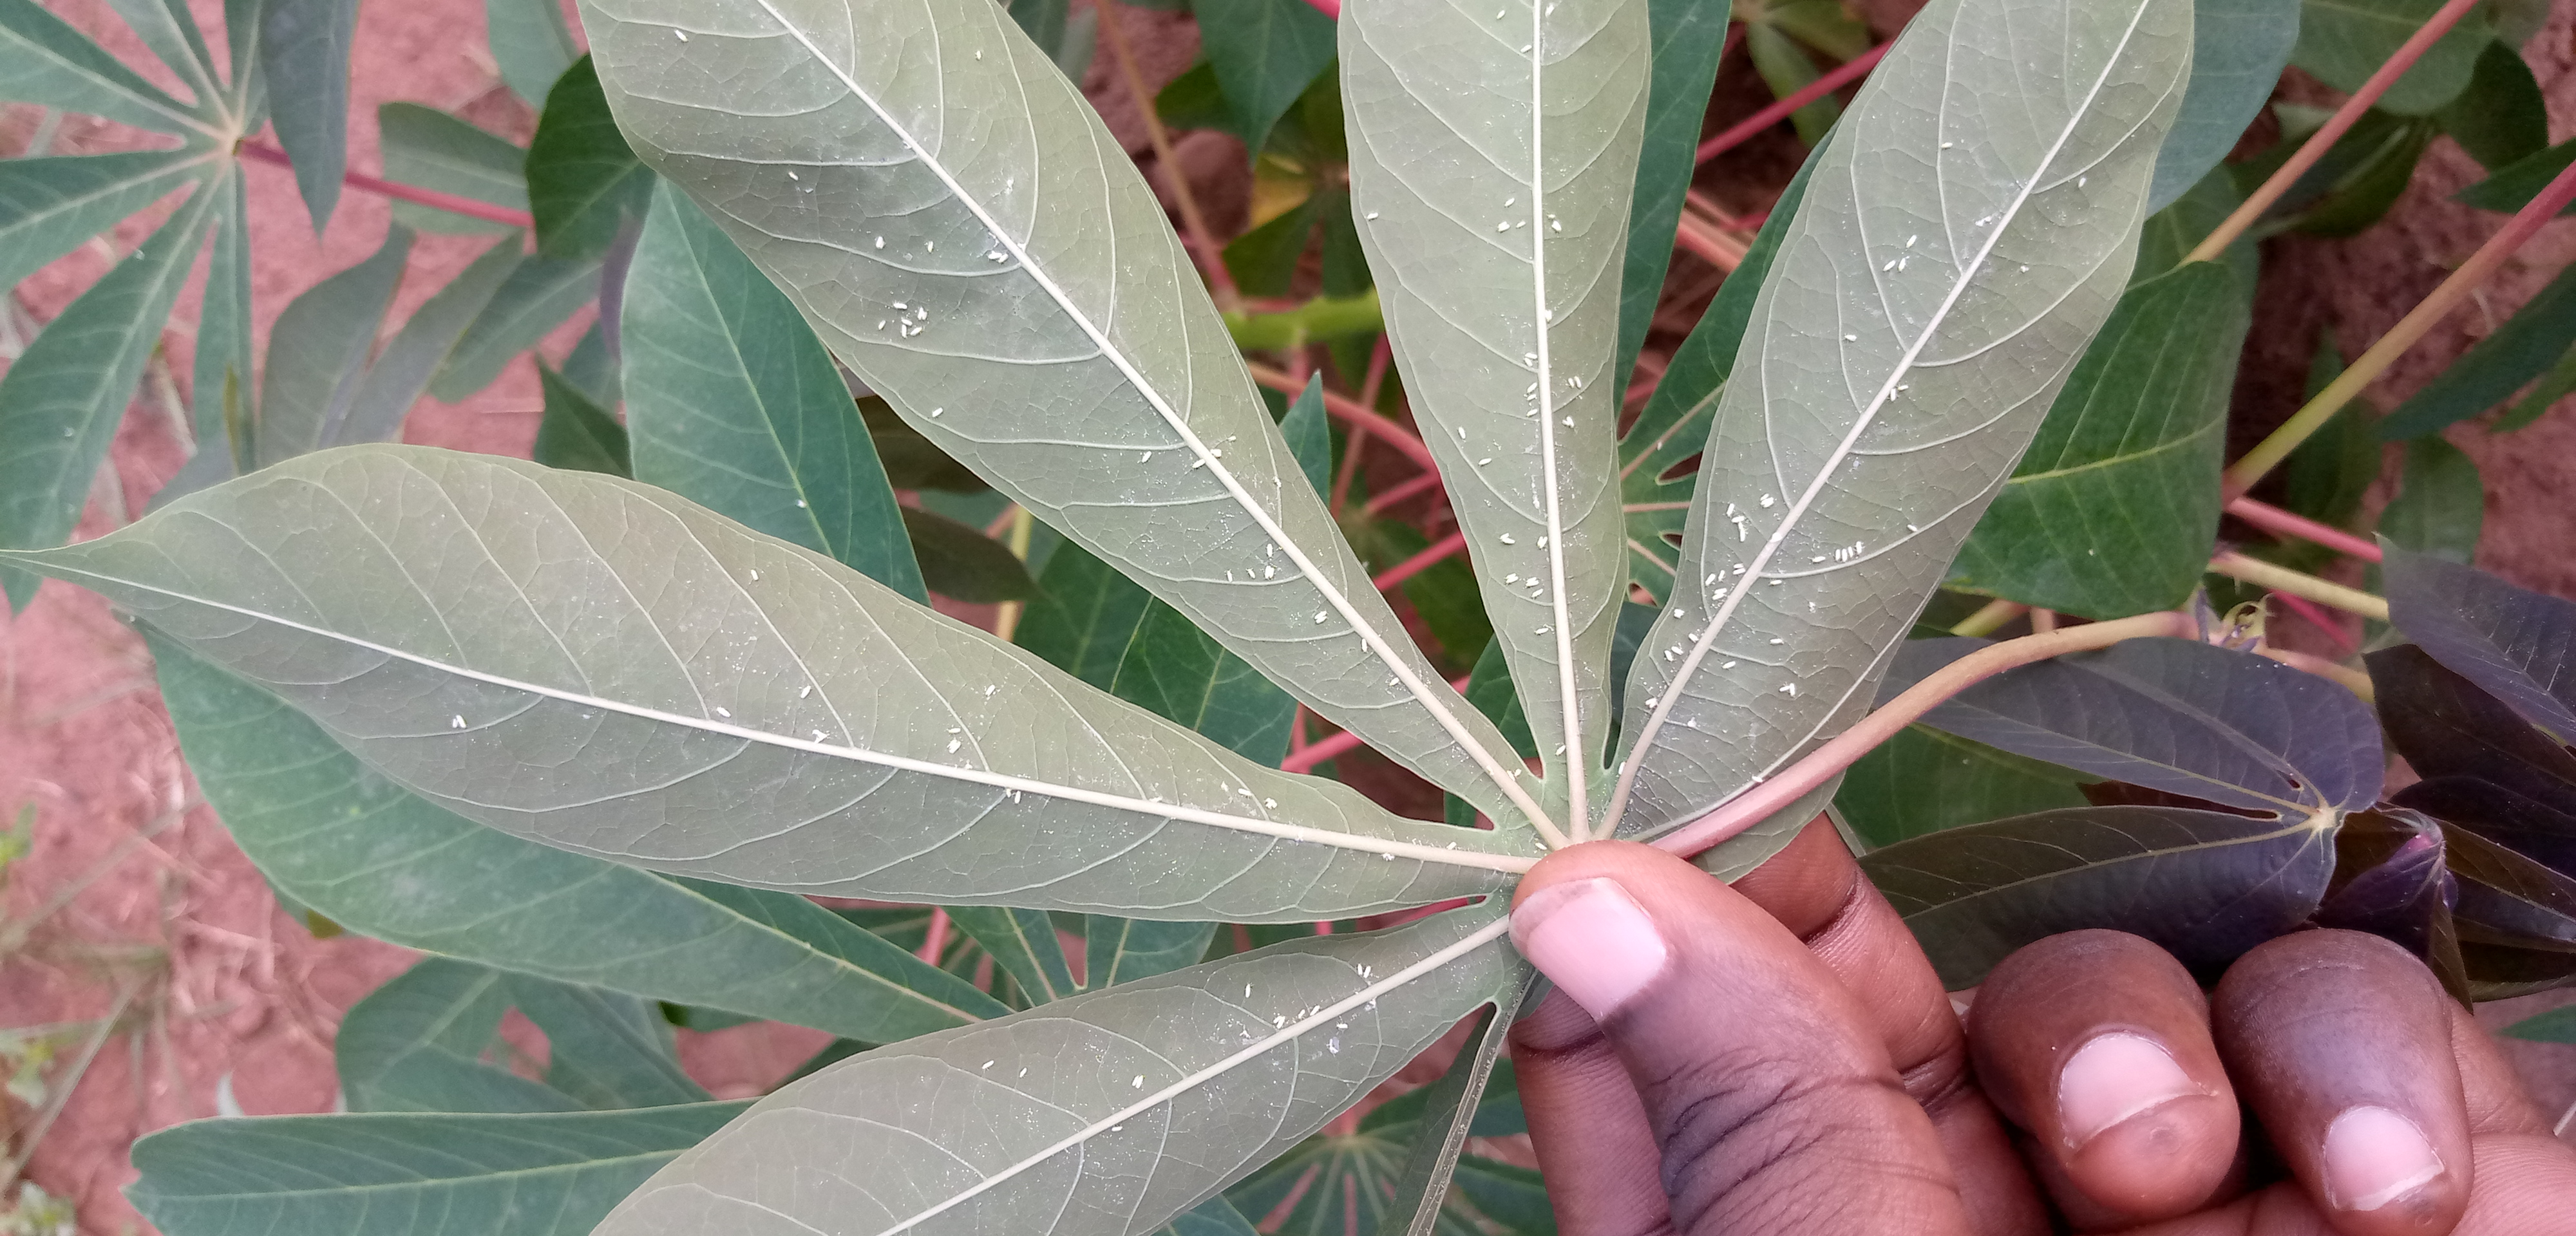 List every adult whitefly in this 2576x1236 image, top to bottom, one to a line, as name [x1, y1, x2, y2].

whitefly [1544, 3, 1555, 17]
whitefly [1496, 8, 1506, 21]
whitefly [673, 28, 689, 43]
whitefly [1518, 44, 1535, 53]
whitefly [974, 48, 982, 61]
whitefly [1939, 140, 1955, 150]
whitefly [787, 170, 800, 182]
whitefly [2076, 173, 2089, 190]
whitefly [1004, 177, 1015, 189]
whitefly [1502, 196, 1517, 207]
whitefly [1365, 212, 1380, 221]
whitefly [1547, 212, 1557, 219]
whitefly [1984, 215, 1993, 222]
whitefly [1974, 218, 1985, 227]
whitefly [1515, 218, 1526, 229]
whitefly [1497, 220, 1511, 231]
whitefly [1549, 220, 1563, 233]
whitefly [1902, 232, 1921, 250]
whitefly [875, 234, 885, 250]
whitefly [925, 239, 934, 254]
whitefly [988, 252, 1002, 261]
whitefly [998, 252, 1009, 263]
whitefly [1897, 257, 1908, 273]
whitefly [1882, 259, 1897, 272]
whitefly [2018, 264, 2030, 275]
whitefly [892, 299, 910, 311]
whitefly [918, 306, 924, 320]
whitefly [1544, 308, 1555, 324]
whitefly [923, 310, 929, 320]
whitefly [900, 317, 913, 328]
whitefly [876, 318, 888, 332]
whitefly [900, 324, 909, 339]
whitefly [909, 325, 923, 336]
whitefly [1842, 332, 1859, 344]
whitefly [1524, 351, 1538, 360]
whitefly [1523, 357, 1533, 366]
whitefly [1573, 375, 1583, 388]
whitefly [1567, 377, 1575, 388]
whitefly [1526, 379, 1538, 393]
whitefly [1897, 384, 1910, 391]
whitefly [1889, 386, 1897, 403]
whitefly [1524, 393, 1537, 402]
whitefly [930, 404, 946, 418]
whitefly [1524, 408, 1539, 417]
whitefly [1566, 416, 1575, 429]
whitefly [1561, 418, 1571, 427]
whitefly [1456, 426, 1469, 440]
whitefly [1225, 433, 1238, 445]
whitefly [1209, 447, 1225, 459]
whitefly [1138, 449, 1155, 464]
whitefly [1477, 455, 1493, 466]
whitefly [1189, 456, 1209, 471]
whitefly [1761, 492, 1769, 500]
whitefly [1761, 496, 1774, 504]
whitefly [795, 498, 810, 512]
whitefly [1724, 501, 1736, 518]
whitefly [1763, 501, 1774, 510]
whitefly [1731, 514, 1746, 523]
whitefly [1904, 521, 1920, 534]
whitefly [1738, 521, 1745, 530]
whitefly [1739, 529, 1747, 543]
whitefly [1499, 532, 1510, 538]
whitefly [1537, 536, 1548, 550]
whitefly [1501, 538, 1515, 544]
whitefly [1855, 539, 1864, 556]
whitefly [1265, 540, 1274, 559]
whitefly [1848, 545, 1854, 558]
whitefly [2085, 545, 2096, 558]
whitefly [1833, 545, 1841, 563]
whitefly [1841, 546, 1848, 563]
whitefly [1808, 554, 1827, 565]
whitefly [1732, 561, 1745, 568]
whitefly [1264, 564, 1276, 581]
whitefly [1245, 565, 1257, 581]
whitefly [748, 567, 761, 583]
whitefly [1226, 567, 1235, 584]
whitefly [1732, 568, 1747, 576]
whitefly [1718, 568, 1725, 583]
whitefly [1506, 572, 1516, 580]
whitefly [1704, 572, 1716, 586]
whitefly [1506, 575, 1519, 584]
whitefly [1526, 576, 1537, 582]
whitefly [1768, 578, 1784, 587]
whitefly [1526, 580, 1539, 588]
whitefly [1531, 587, 1544, 598]
whitefly [1714, 587, 1728, 593]
whitefly [1711, 592, 1727, 602]
whitefly [1674, 608, 1686, 613]
whitefly [1314, 610, 1328, 622]
whitefly [1674, 613, 1681, 619]
whitefly [1316, 614, 1327, 627]
whitefly [1533, 626, 1550, 635]
whitefly [1687, 632, 1699, 643]
whitefly [1769, 636, 1785, 645]
whitefly [1359, 637, 1370, 655]
whitefly [1671, 644, 1685, 657]
whitefly [1663, 650, 1675, 662]
whitefly [1722, 659, 1736, 669]
whitefly [1387, 675, 1401, 689]
whitefly [1790, 682, 1797, 696]
whitefly [798, 683, 813, 699]
whitefly [982, 684, 999, 697]
whitefly [1779, 684, 1790, 693]
whitefly [1645, 697, 1658, 705]
whitefly [1649, 702, 1658, 709]
whitefly [714, 705, 734, 719]
whitefly [455, 713, 468, 729]
whitefly [451, 717, 458, 729]
whitefly [1685, 718, 1699, 729]
whitefly [809, 725, 829, 743]
whitefly [945, 726, 963, 735]
whitefly [947, 738, 958, 751]
whitefly [949, 740, 962, 754]
whitefly [1553, 743, 1567, 758]
whitefly [1618, 760, 1626, 775]
whitefly [1514, 767, 1523, 777]
whitefly [1505, 768, 1517, 782]
whitefly [1235, 786, 1254, 799]
whitefly [1004, 787, 1013, 799]
whitefly [1013, 788, 1023, 805]
whitefly [1261, 795, 1282, 810]
whitefly [1445, 839, 1459, 852]
whitefly [1532, 841, 1551, 852]
whitefly [1379, 852, 1396, 862]
whitefly [1356, 962, 1364, 979]
whitefly [1363, 964, 1374, 979]
whitefly [1244, 980, 1253, 1000]
whitefly [1367, 994, 1381, 1012]
whitefly [1309, 1003, 1321, 1016]
whitefly [1297, 1008, 1305, 1021]
whitefly [1273, 1015, 1283, 1024]
whitefly [1276, 1016, 1286, 1030]
whitefly [1335, 1022, 1350, 1031]
whitefly [1325, 1035, 1340, 1054]
whitefly [980, 1059, 994, 1070]
whitefly [1018, 1067, 1028, 1079]
whitefly [1132, 1074, 1139, 1088]
whitefly [1136, 1074, 1144, 1089]
whitefly [1110, 1124, 1124, 1132]